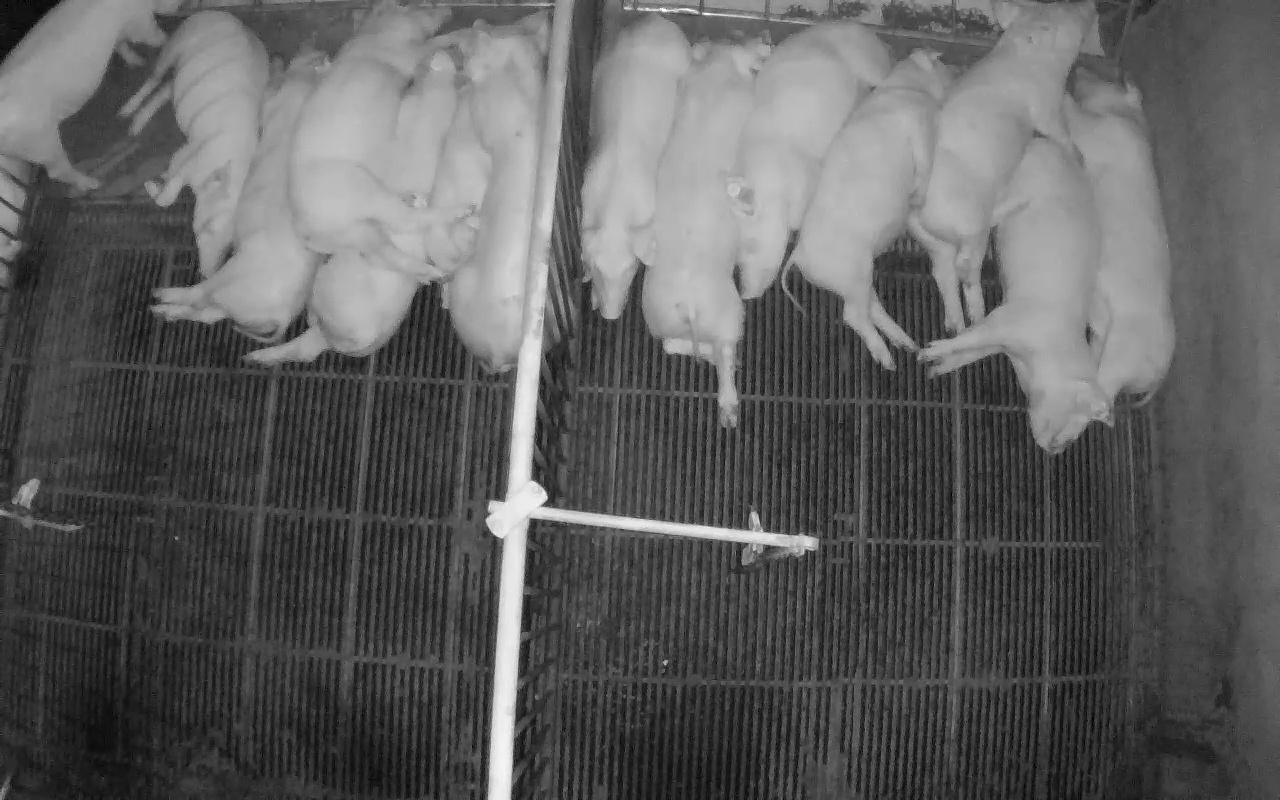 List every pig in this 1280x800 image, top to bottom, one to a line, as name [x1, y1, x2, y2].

pig [286, 0, 477, 286]
pig [2, 1, 184, 194]
pig [905, 3, 1098, 337]
pig [116, 8, 271, 280]
pig [424, 10, 548, 274]
pig [580, 11, 689, 323]
pig [450, 18, 573, 373]
pig [719, 20, 892, 303]
pig [147, 29, 333, 344]
pig [640, 29, 772, 429]
pig [781, 46, 969, 372]
pig [243, 47, 464, 365]
pig [1045, 64, 1179, 453]
pig [917, 136, 1119, 451]